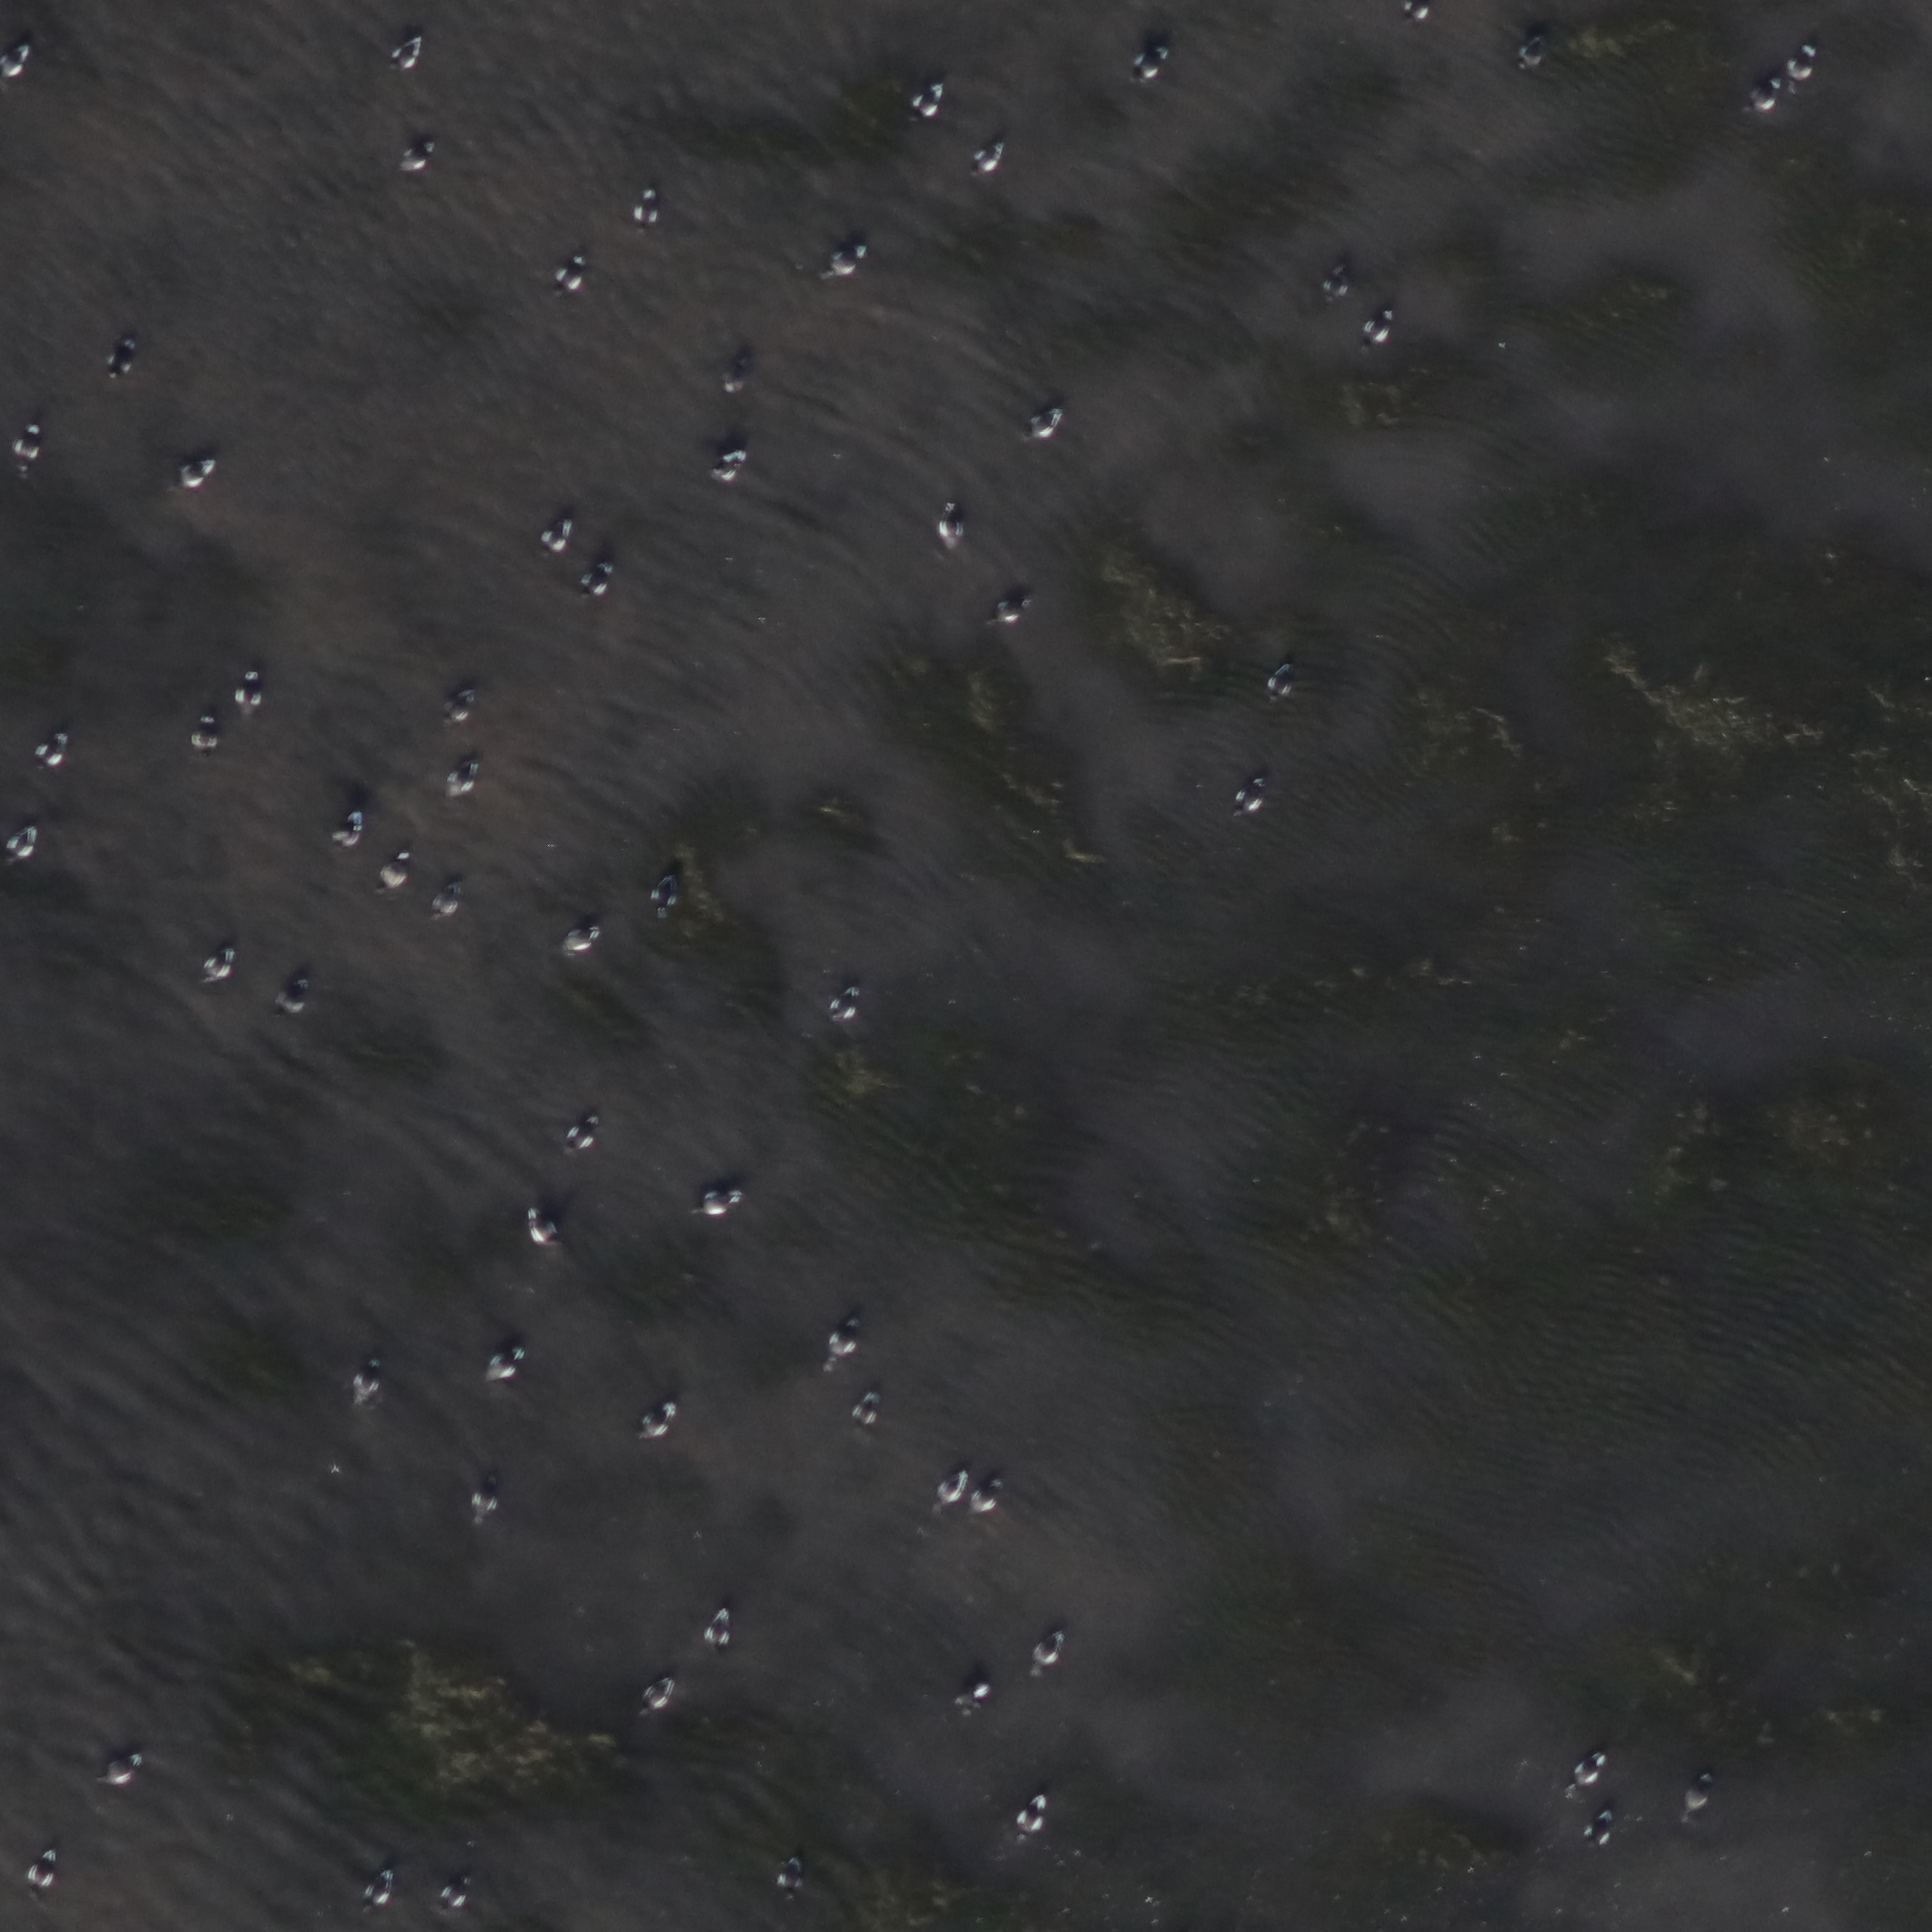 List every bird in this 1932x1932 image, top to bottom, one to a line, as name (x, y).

brant (407, 42)
brant (1525, 55)
brant (1812, 61)
brant (16, 64)
brant (1148, 64)
brant (1764, 95)
brant (923, 102)
brant (421, 158)
brant (986, 160)
brant (646, 213)
brant (842, 260)
brant (569, 277)
brant (1335, 287)
brant (1376, 331)
brant (122, 367)
brant (736, 381)
brant (1040, 423)
brant (28, 450)
brant (191, 473)
brant (731, 473)
brant (948, 534)
brant (558, 536)
brant (594, 579)
brant (1010, 608)
brant (259, 685)
brant (1275, 687)
brant (466, 705)
brant (206, 740)
brant (57, 741)
brant (456, 778)
brant (1251, 795)
brant (350, 837)
brant (29, 846)
brant (393, 868)
brant (663, 903)
brant (442, 906)
brant (577, 938)
brant (219, 965)
brant (303, 997)
brant (848, 1005)
brant (577, 1137)
brant (716, 1201)
brant (543, 1228)
brant (849, 1342)
brant (506, 1364)
brant (365, 1385)
brant (867, 1410)
brant (663, 1426)
brant (954, 1489)
brant (986, 1495)
brant (486, 1498)
brant (725, 1632)
brant (1047, 1649)
brant (970, 1694)
brant (657, 1696)
brant (120, 1769)
brant (1585, 1771)
brant (1697, 1795)
brant (1037, 1816)
brant (1599, 1828)
brant (43, 1873)
brant (793, 1877)
brant (379, 1887)
brant (452, 1898)